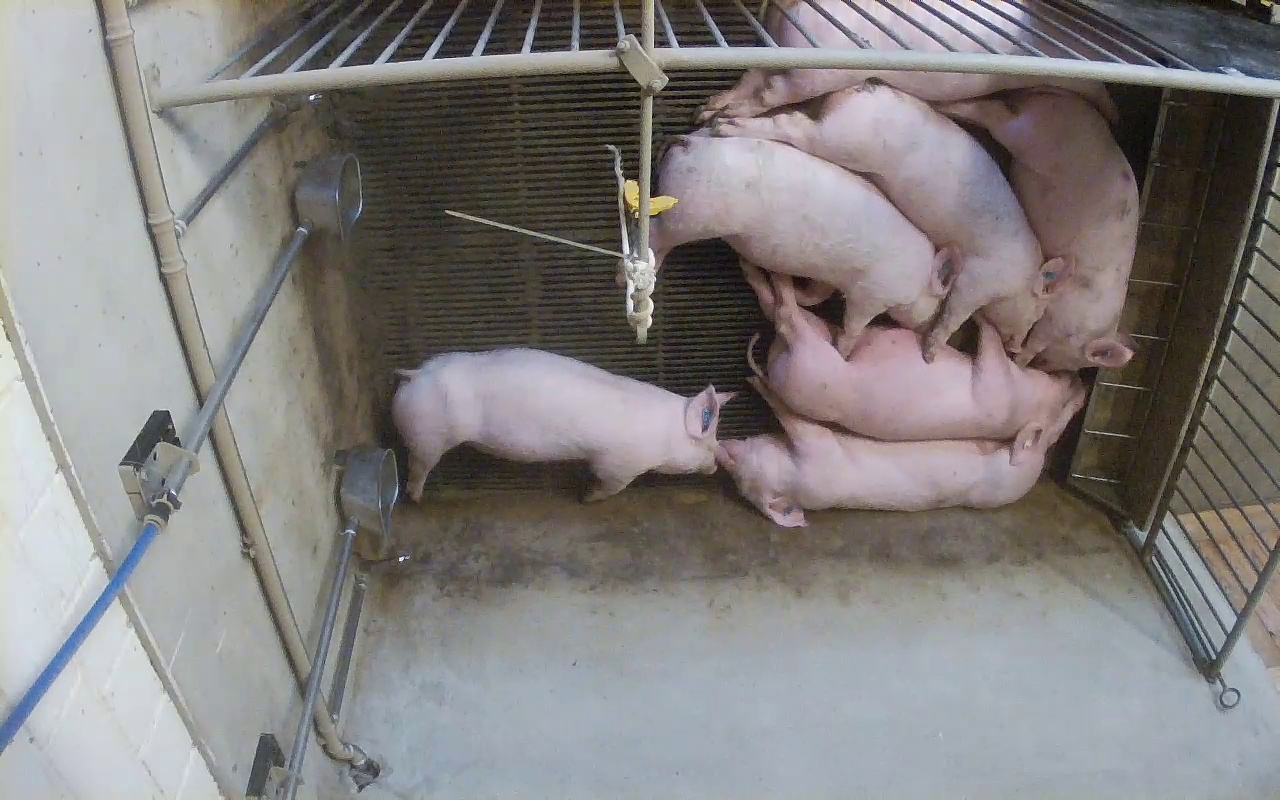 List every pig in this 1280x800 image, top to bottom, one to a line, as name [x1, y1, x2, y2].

pig [691, 0, 1161, 126]
pig [711, 81, 1077, 365]
pig [932, 86, 1144, 373]
pig [615, 133, 963, 359]
pig [738, 260, 1082, 467]
pig [387, 346, 735, 505]
pig [715, 374, 1089, 528]